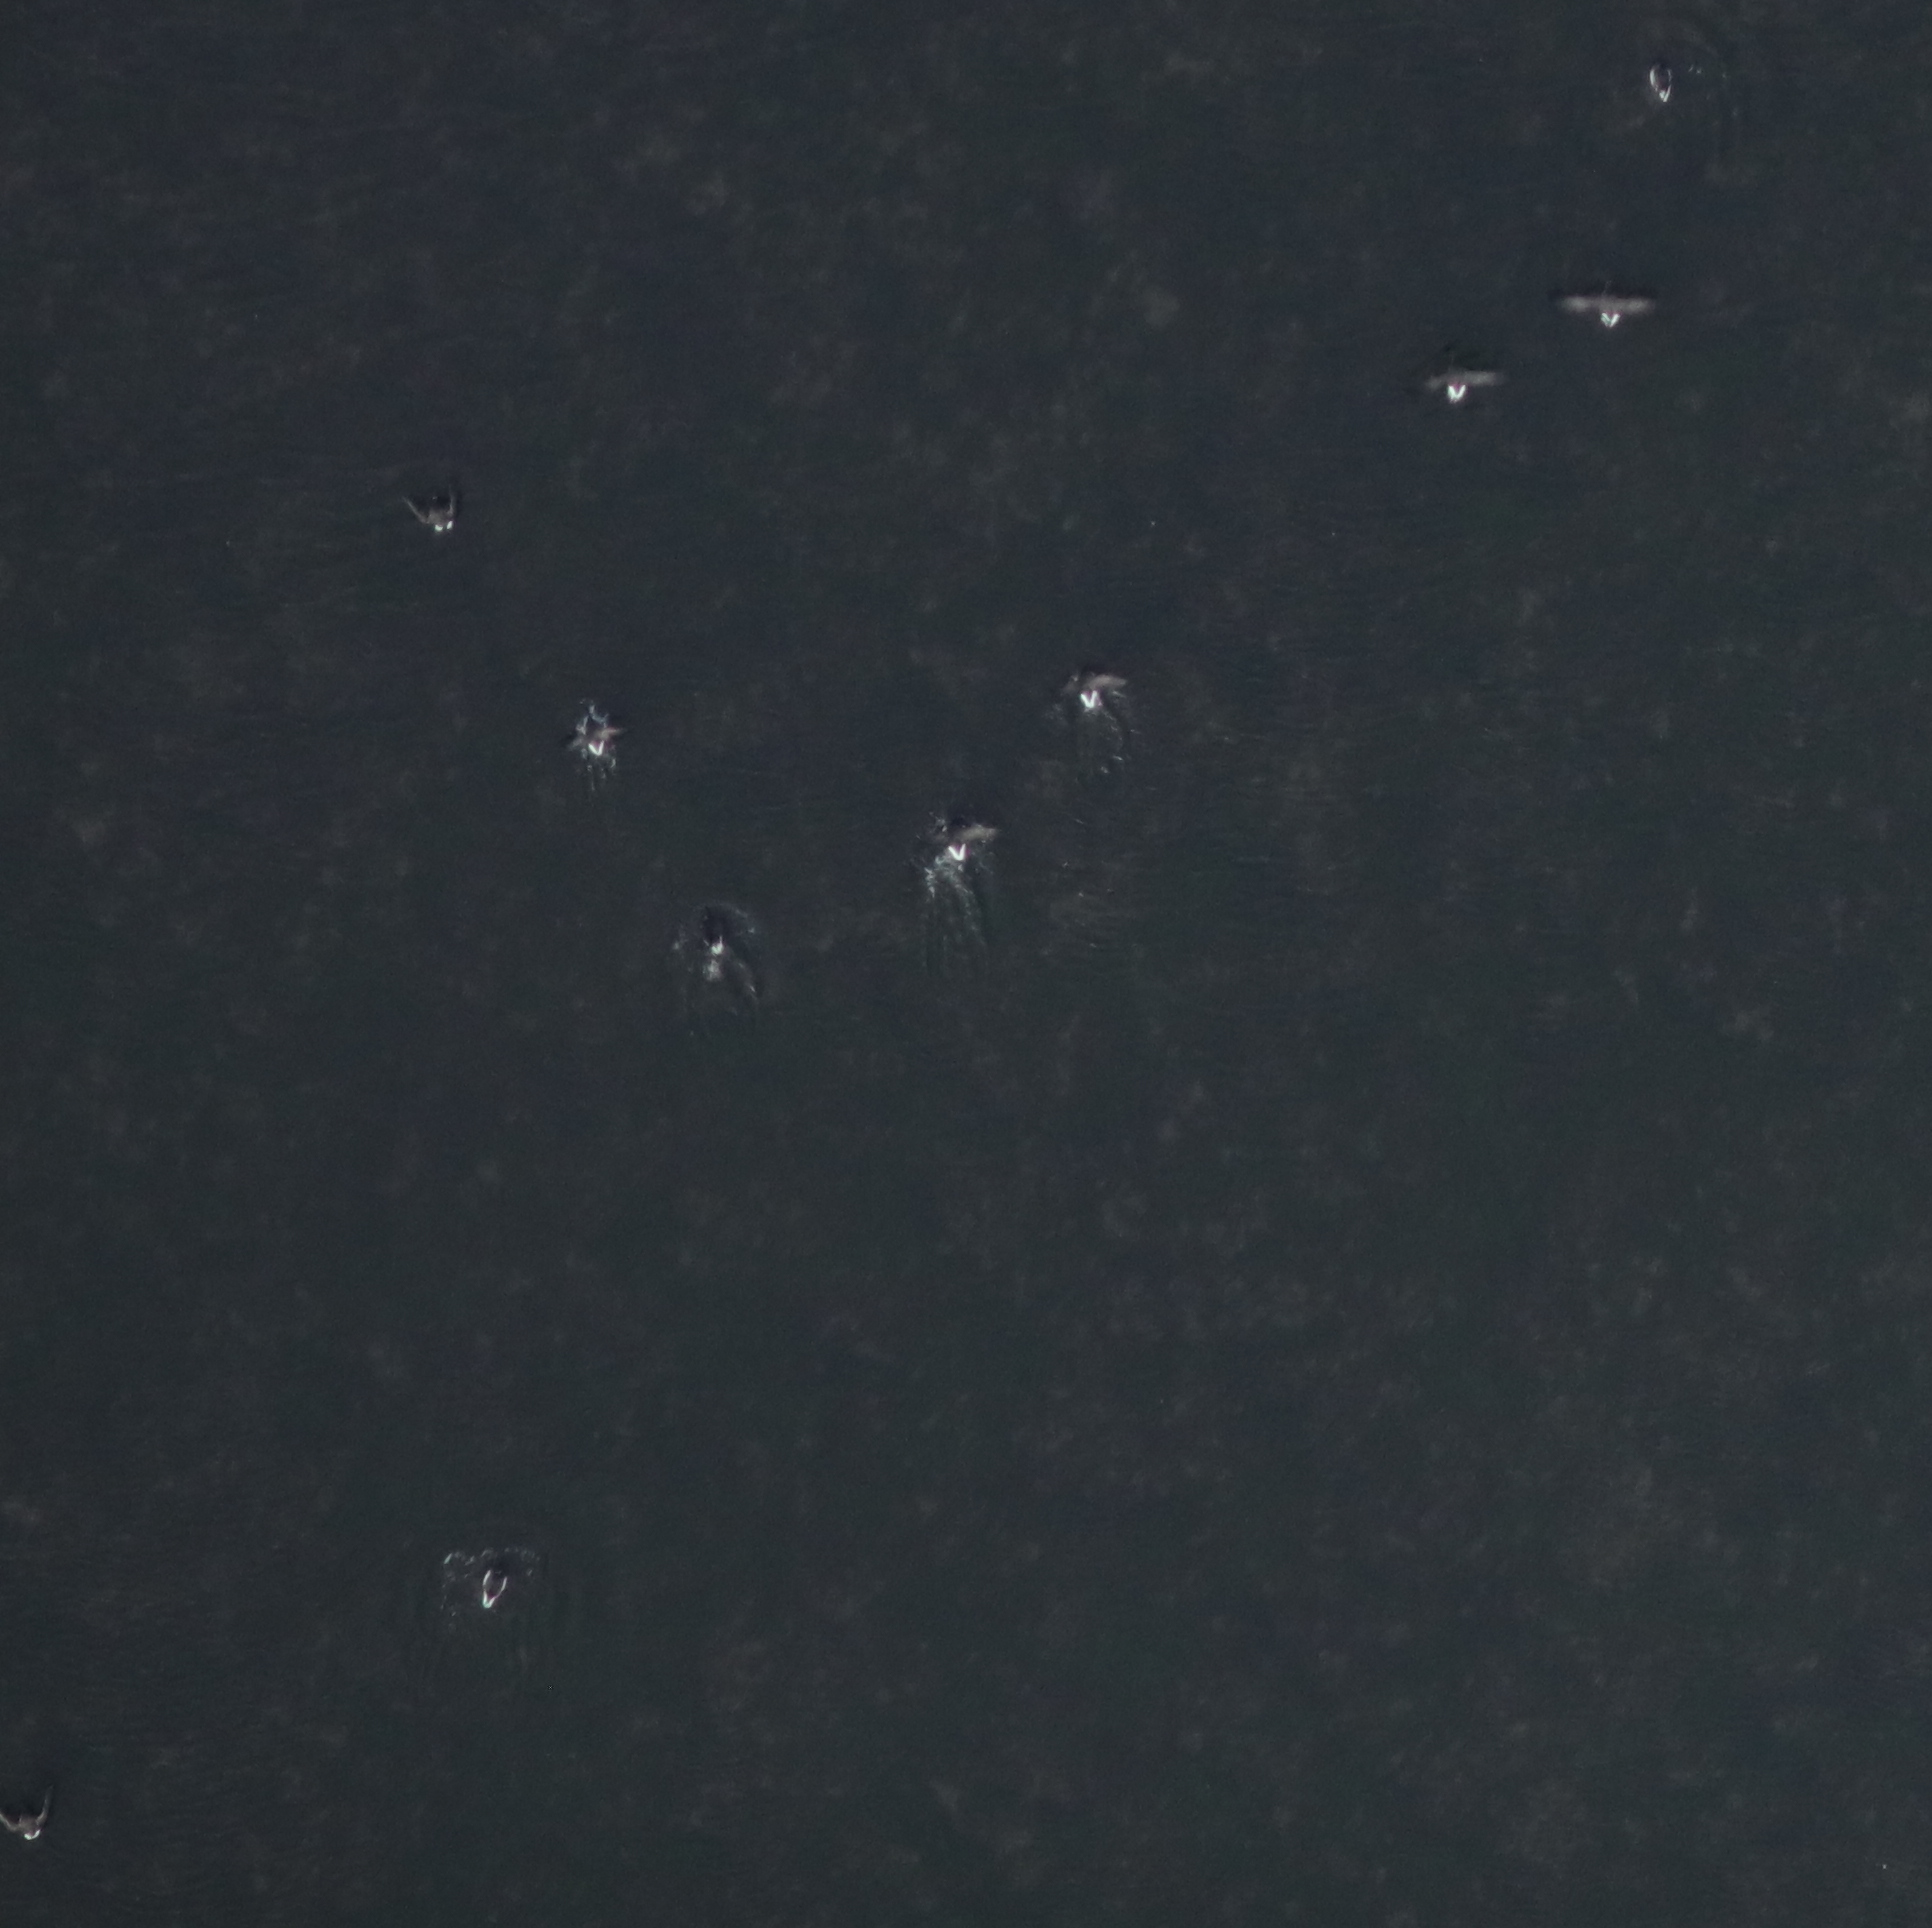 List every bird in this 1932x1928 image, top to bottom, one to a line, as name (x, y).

brant (1661, 80)
brant (1611, 309)
brant (1460, 378)
brant (436, 514)
brant (1091, 684)
brant (593, 732)
brant (960, 832)
brant (708, 927)
brant (493, 1584)
brant (29, 1825)